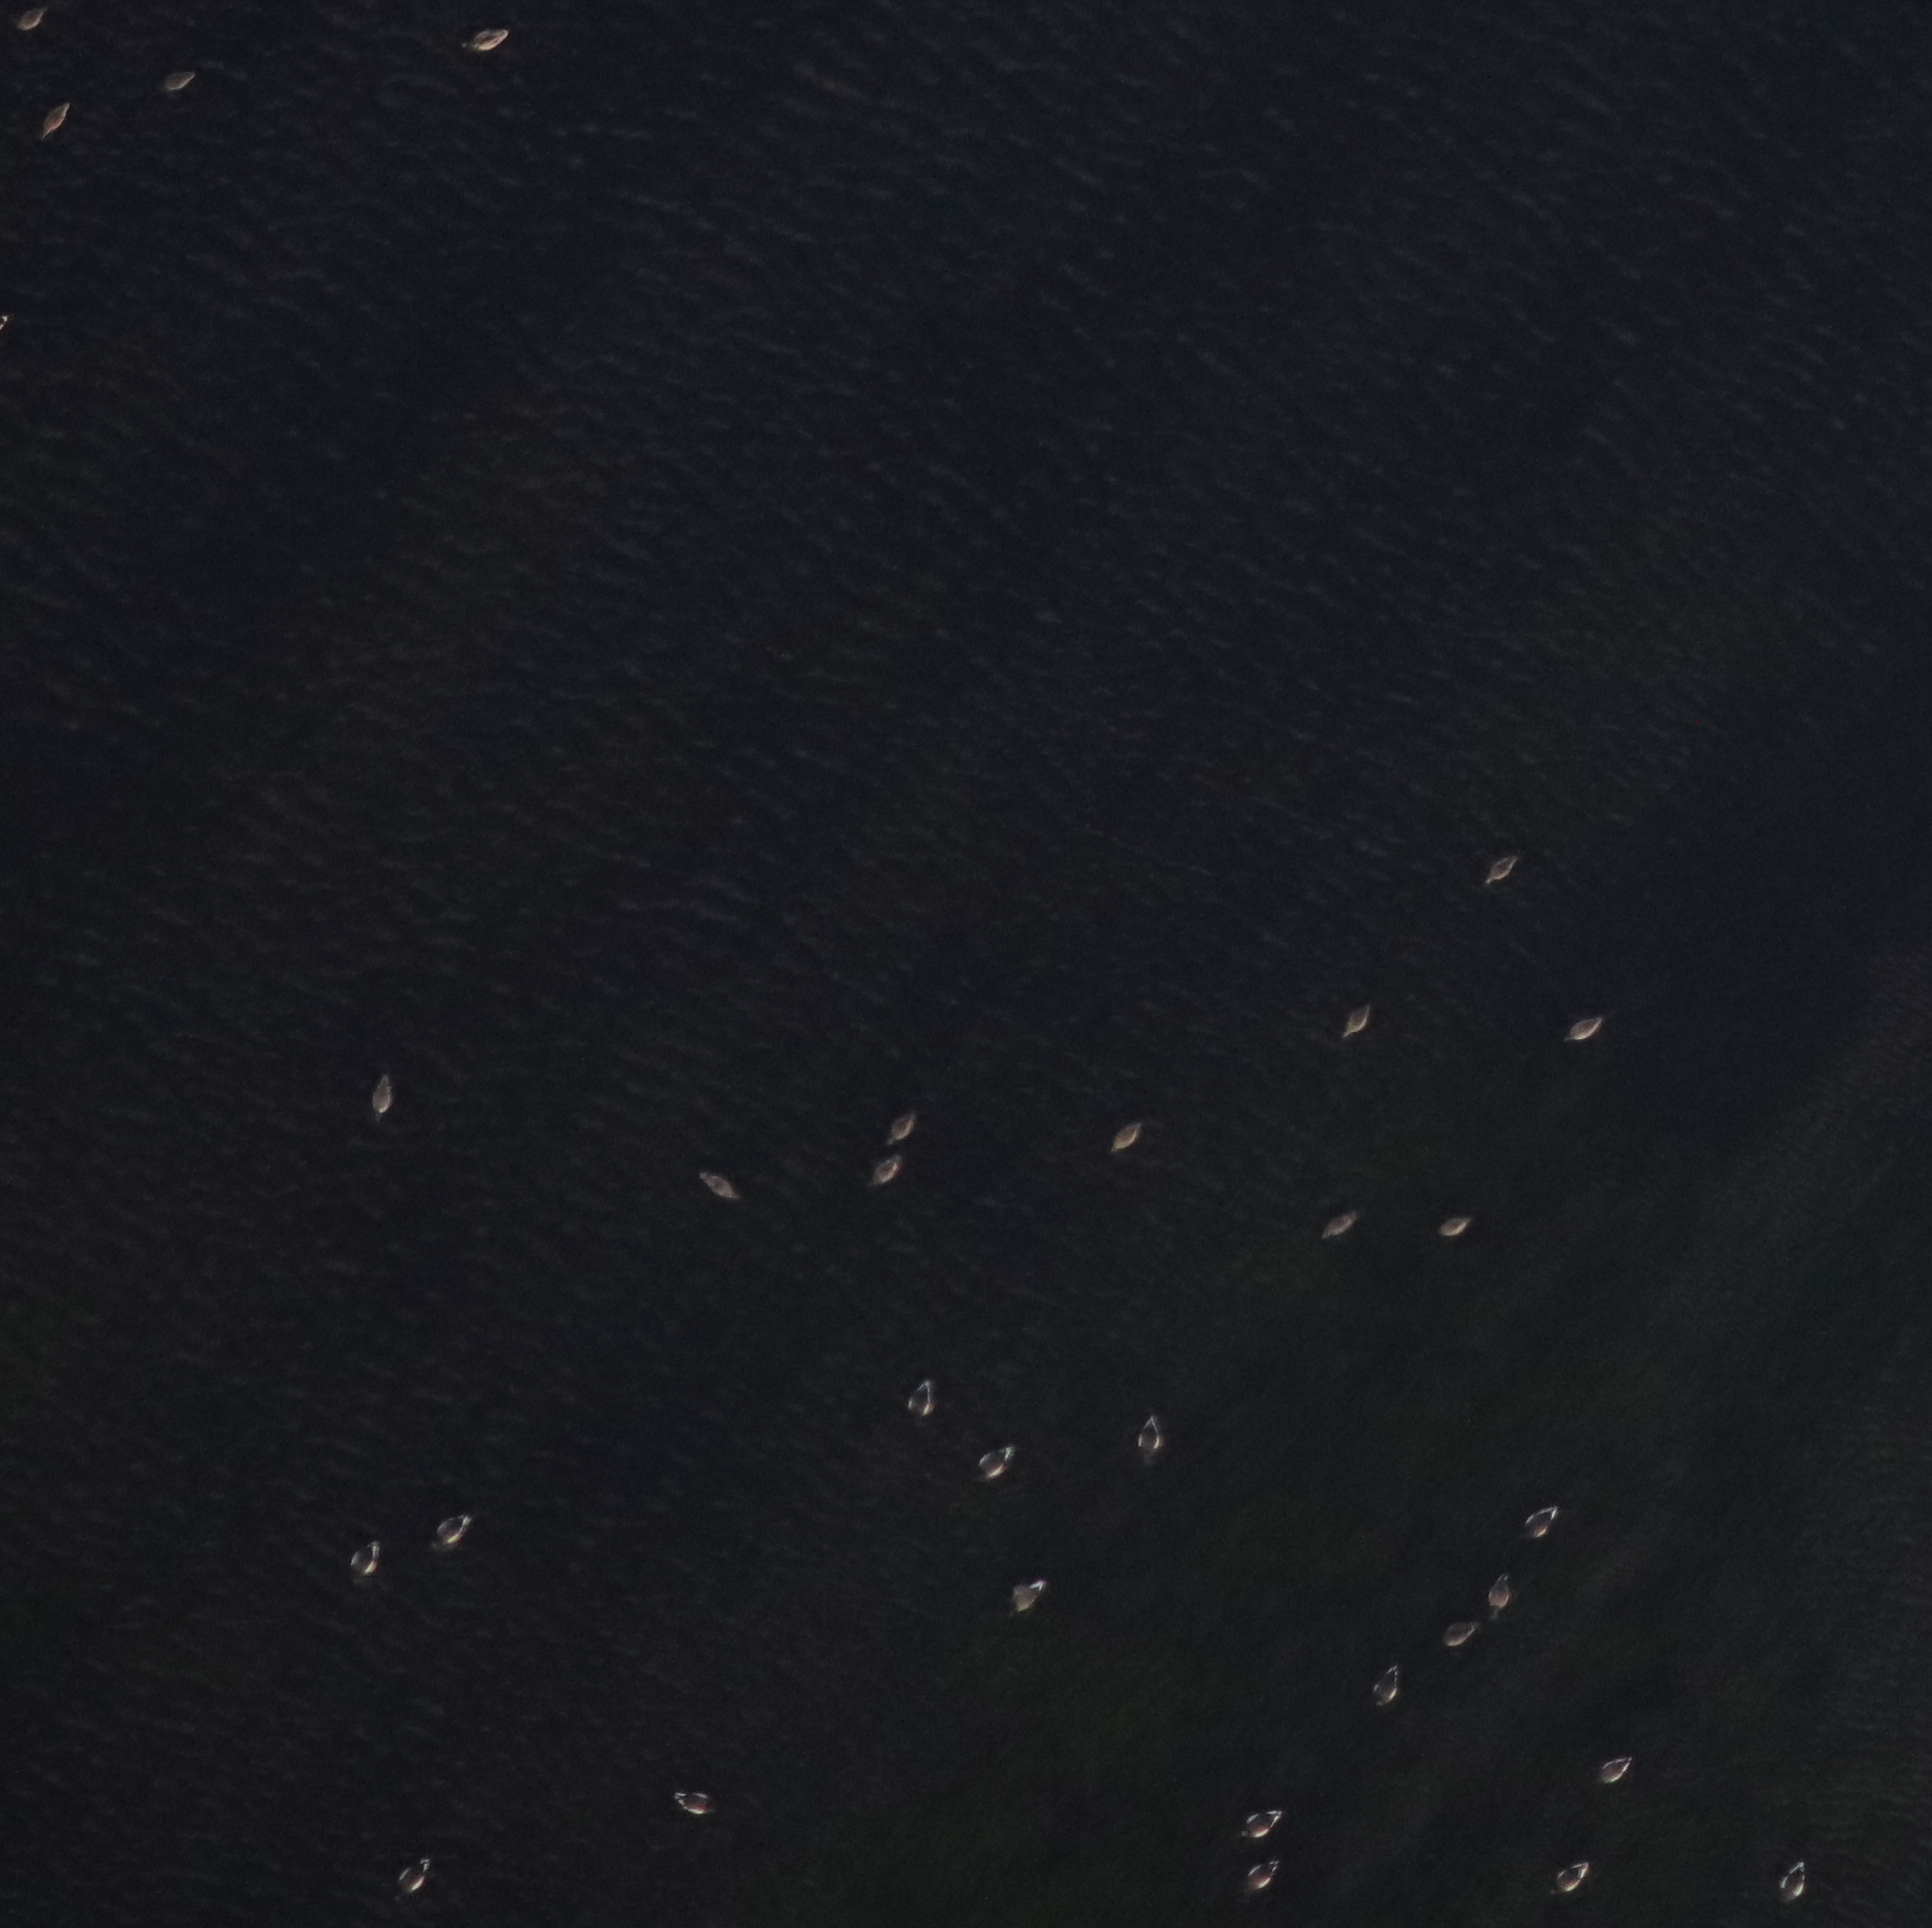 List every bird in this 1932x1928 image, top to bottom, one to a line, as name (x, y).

other bird (32, 15)
other bird (488, 34)
other bird (177, 73)
other bird (52, 110)
other bird (1501, 860)
other bird (1356, 1018)
other bird (1583, 1021)
other bird (382, 1091)
other bird (902, 1131)
other bird (1128, 1131)
other bird (883, 1165)
other bird (720, 1183)
other bird (1452, 1221)
other bird (1345, 1224)
brant (920, 1400)
brant (1149, 1439)
brant (992, 1461)
brant (1538, 1523)
brant (450, 1530)
brant (362, 1559)
brant (1499, 1594)
brant (1027, 1596)
brant (1459, 1632)
brant (1386, 1684)
brant (1613, 1769)
brant (693, 1802)
brant (1260, 1825)
brant (413, 1877)
brant (1261, 1878)
brant (1571, 1878)
brant (1793, 1883)